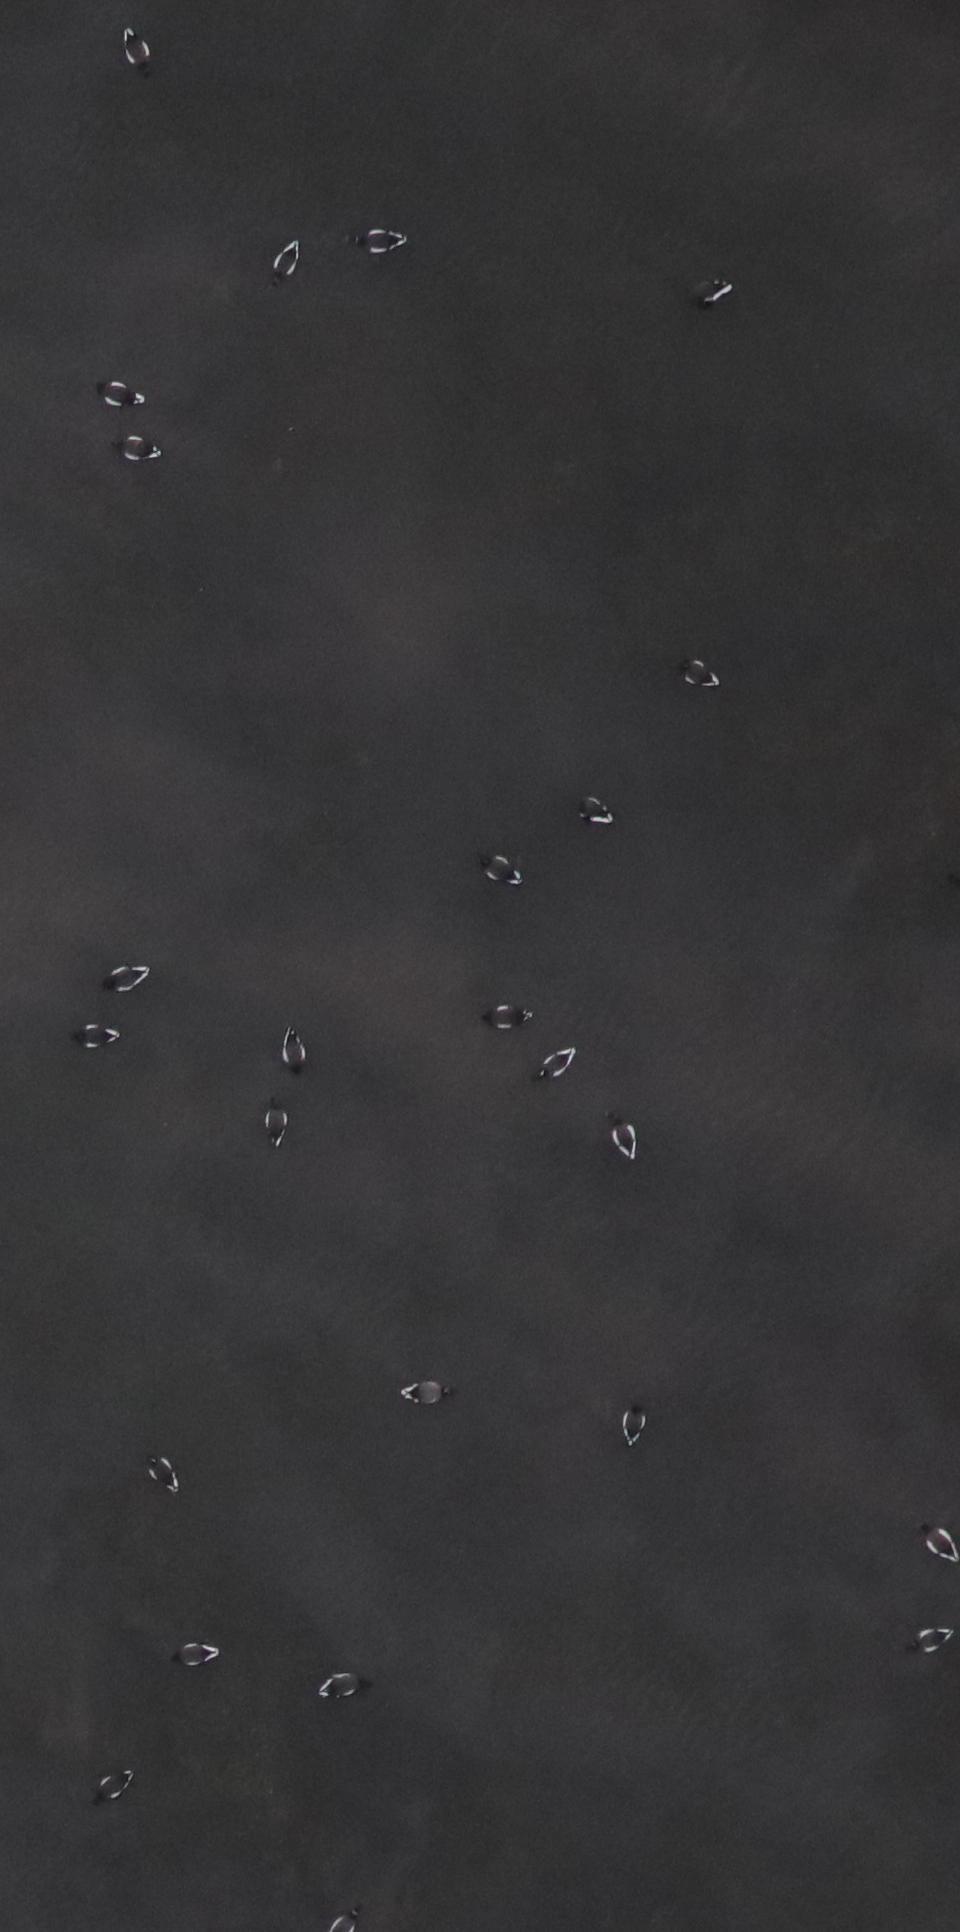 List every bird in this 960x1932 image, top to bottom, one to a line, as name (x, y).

brant (135, 50)
brant (380, 243)
brant (286, 262)
brant (711, 292)
brant (120, 396)
brant (136, 449)
brant (699, 673)
brant (596, 807)
brant (501, 869)
brant (127, 981)
brant (505, 1016)
brant (96, 1038)
brant (294, 1052)
brant (556, 1066)
brant (277, 1127)
brant (623, 1138)
brant (426, 1394)
brant (633, 1425)
brant (163, 1475)
brant (940, 1542)
brant (933, 1641)
brant (193, 1655)
brant (341, 1686)
brant (113, 1786)
brant (341, 1931)